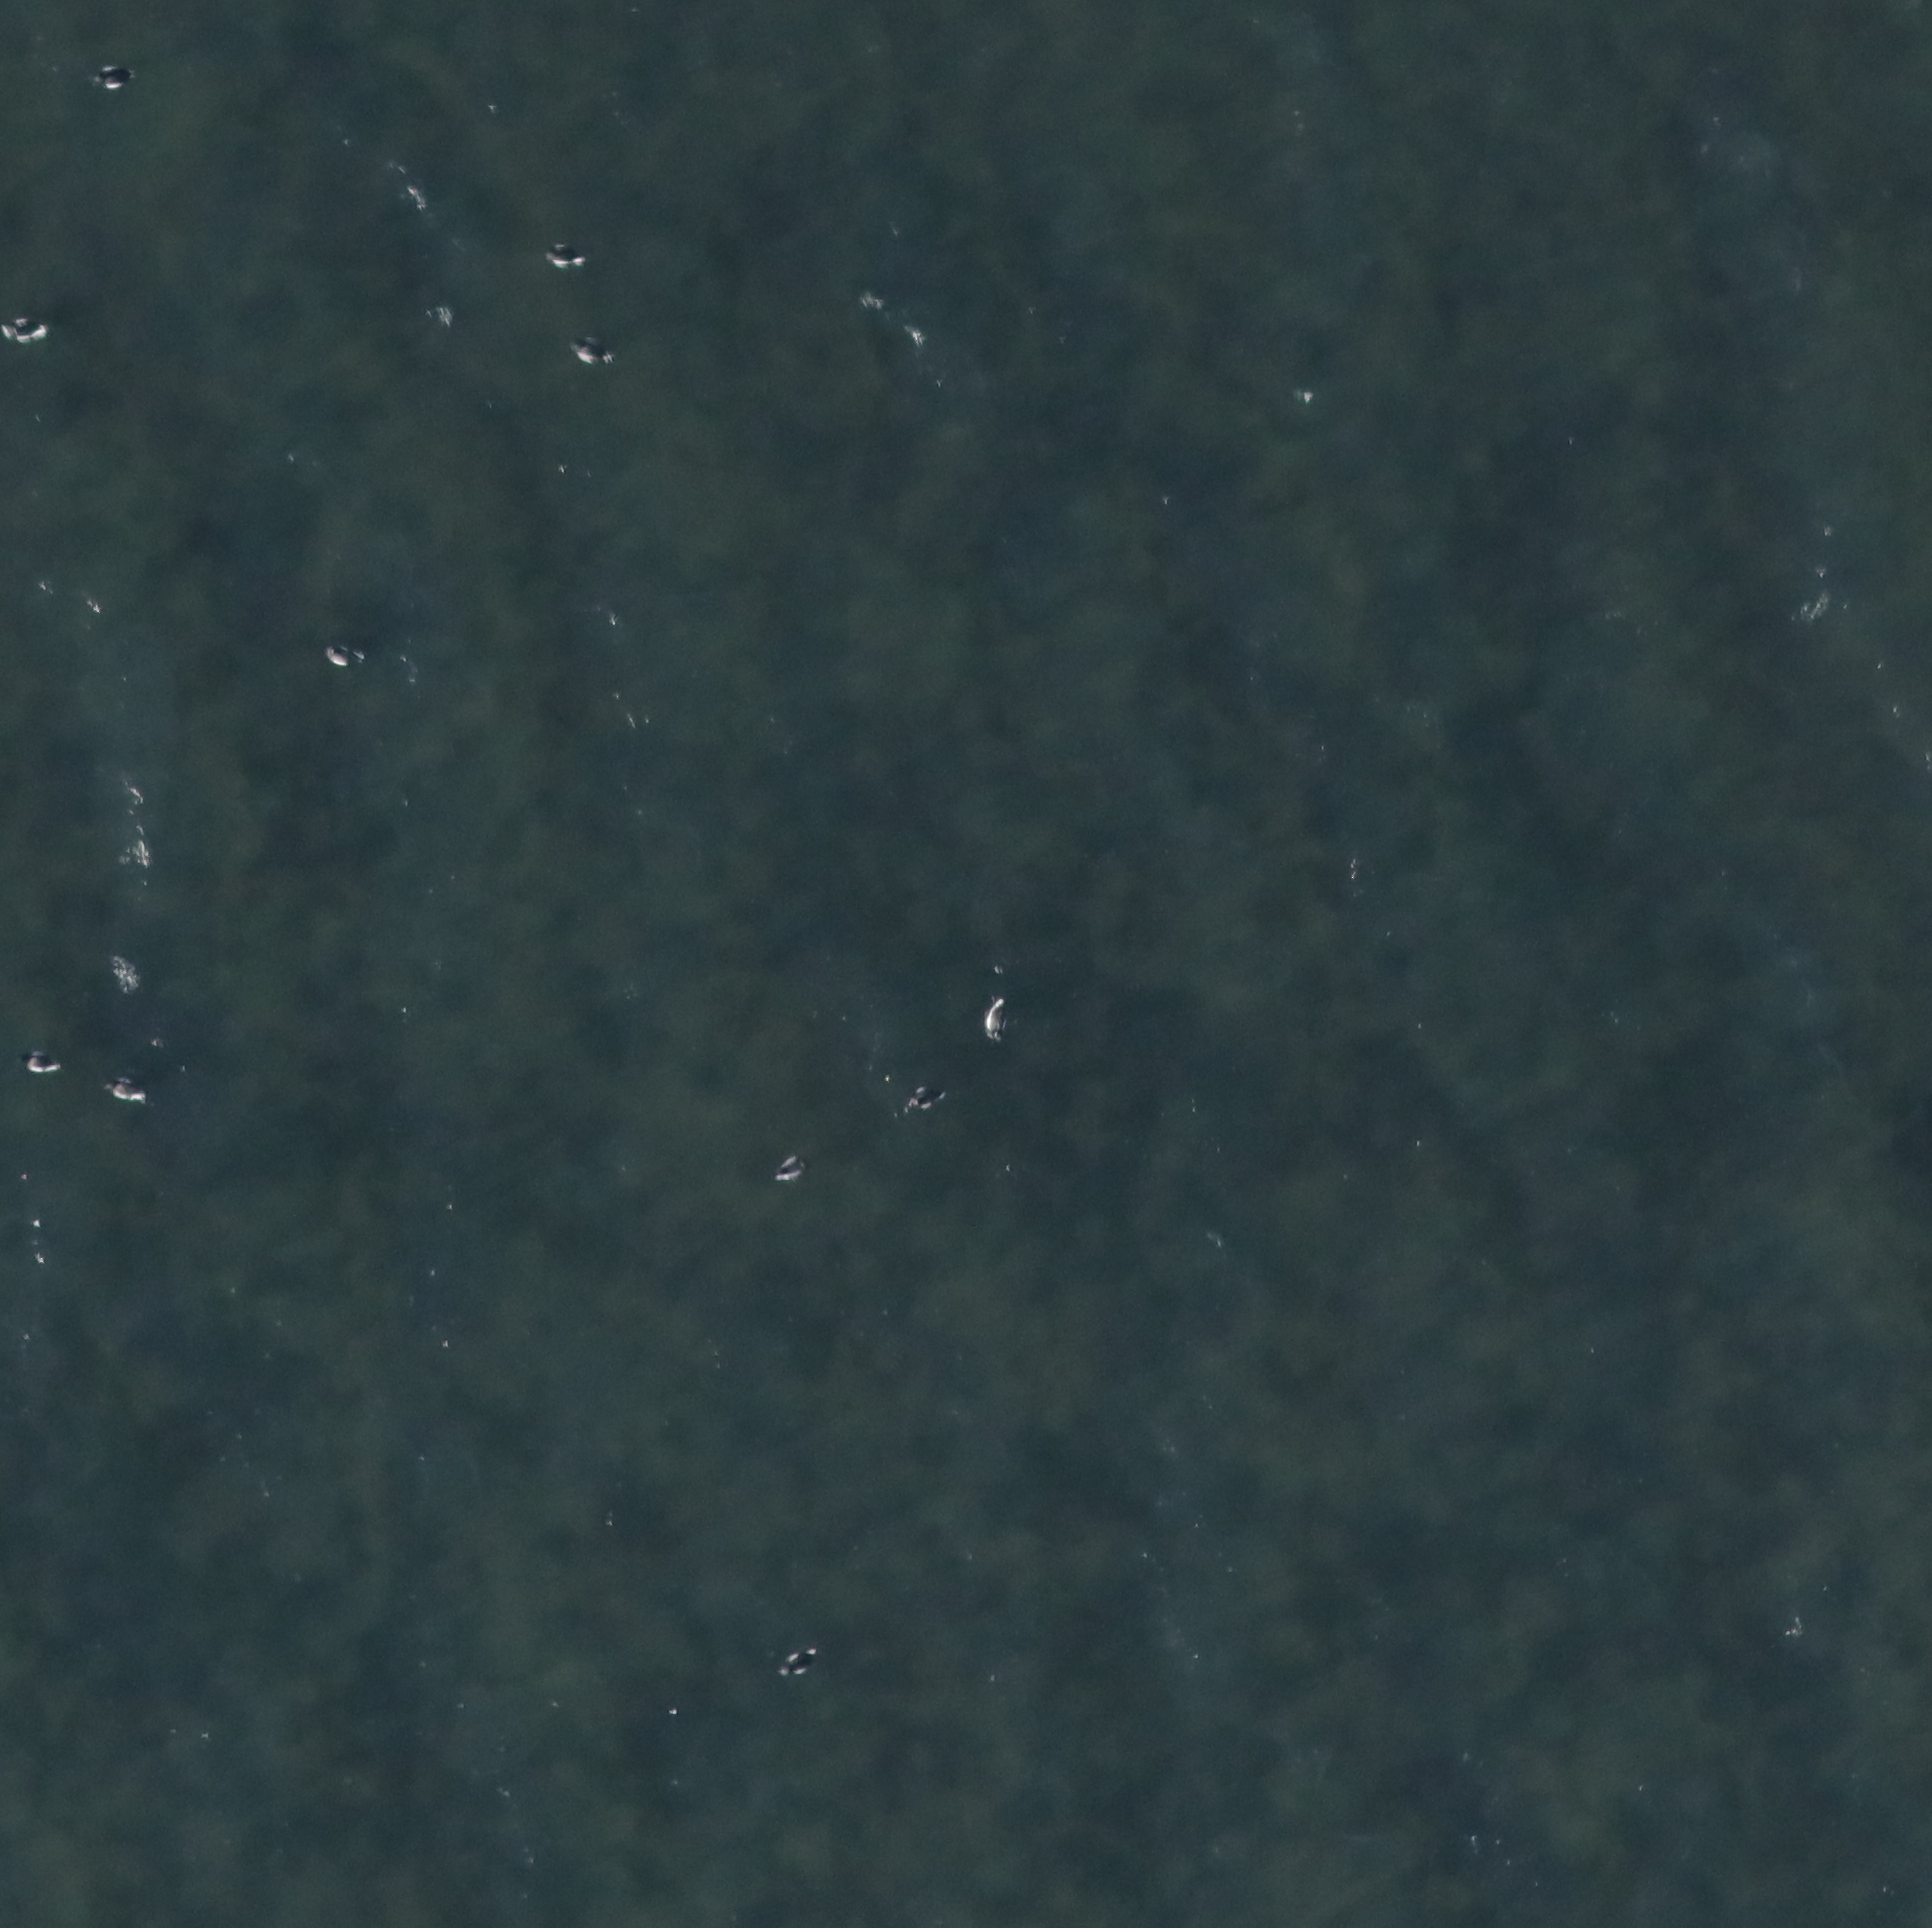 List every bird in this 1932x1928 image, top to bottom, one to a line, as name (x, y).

brant (111, 76)
brant (565, 255)
brant (28, 330)
brant (589, 349)
brant (343, 657)
brant (997, 1020)
brant (41, 1063)
brant (127, 1088)
brant (926, 1097)
brant (790, 1167)
brant (805, 1662)